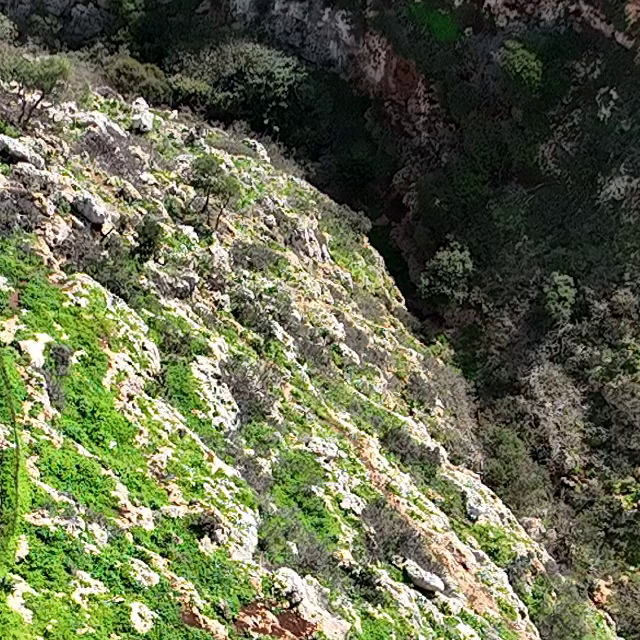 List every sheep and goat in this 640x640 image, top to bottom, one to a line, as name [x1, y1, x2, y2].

None